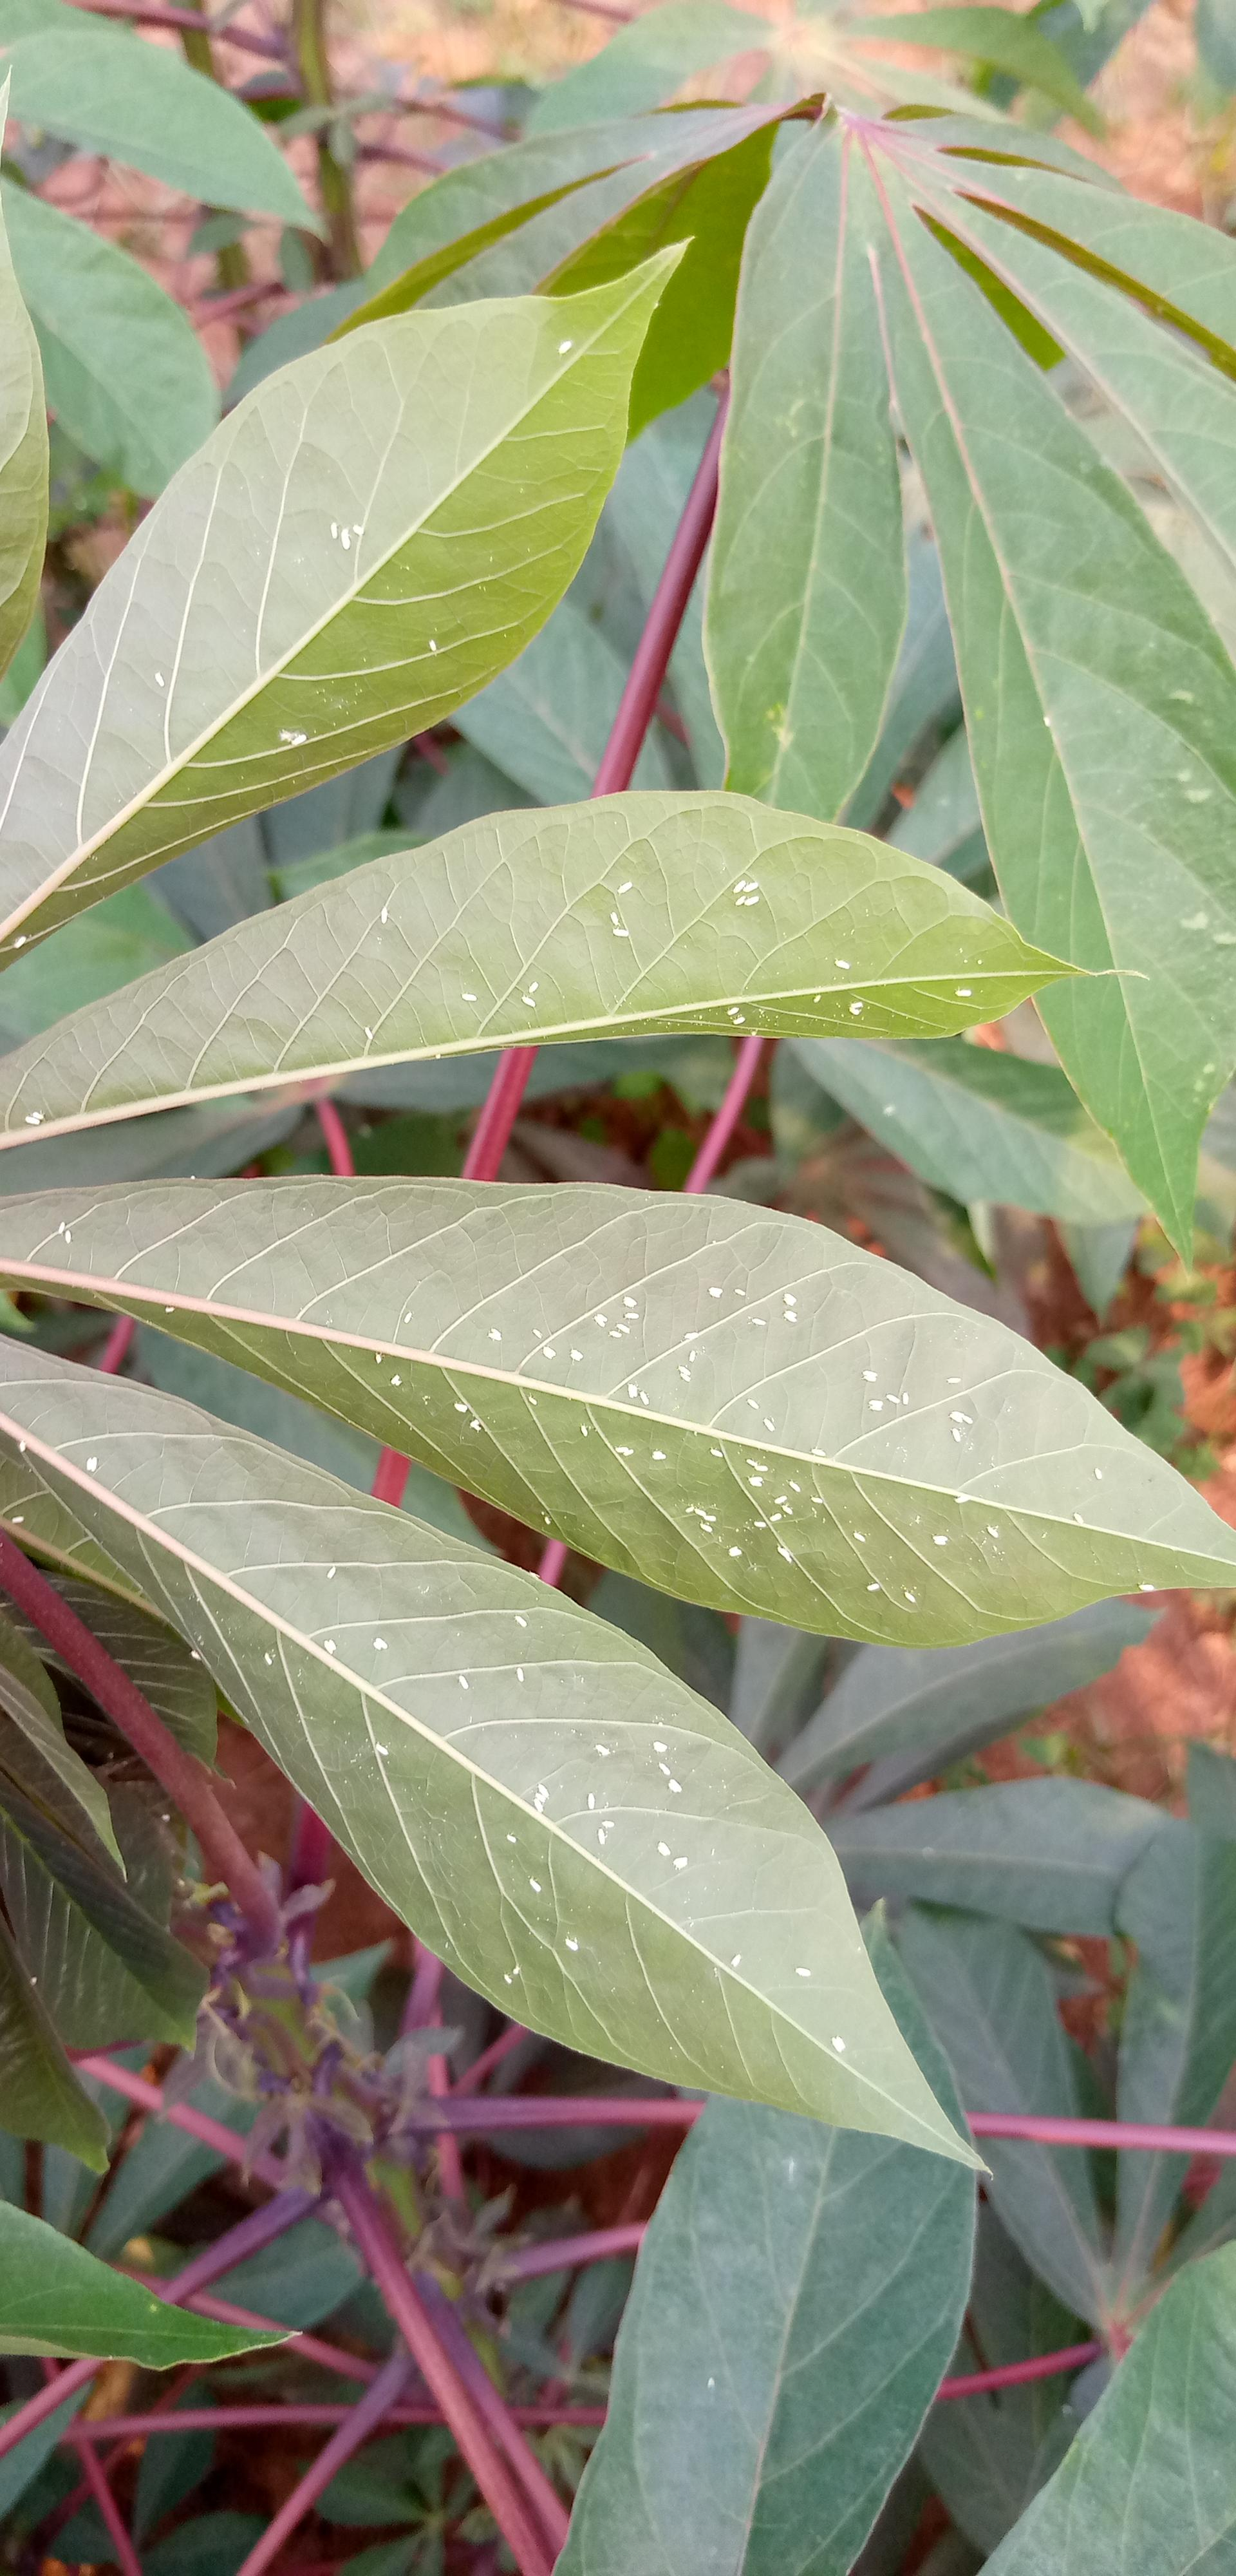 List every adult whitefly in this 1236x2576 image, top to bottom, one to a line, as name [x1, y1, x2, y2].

whitefly [556, 337, 575, 357]
whitefly [327, 518, 339, 542]
whitefly [351, 522, 366, 538]
whitefly [339, 525, 352, 553]
whitefly [426, 636, 438, 654]
whitefly [152, 669, 166, 688]
whitefly [1040, 714, 1056, 732]
whitefly [289, 733, 308, 748]
whitefly [614, 876, 634, 896]
whitefly [732, 878, 747, 895]
whitefly [744, 880, 760, 895]
whitefly [744, 894, 762, 908]
whitefly [735, 895, 745, 910]
whitefly [379, 902, 391, 925]
whitefly [608, 909, 622, 927]
whitefly [610, 927, 630, 939]
whitefly [11, 931, 30, 950]
whitefly [830, 956, 854, 973]
whitefly [526, 980, 541, 995]
whitefly [950, 986, 975, 999]
whitefly [459, 991, 478, 1004]
whitefly [810, 992, 823, 1005]
whitefly [520, 994, 537, 1010]
whitefly [846, 1001, 864, 1009]
whitefly [724, 1005, 743, 1016]
whitefly [847, 1007, 861, 1017]
whitefly [730, 1016, 747, 1027]
whitefly [362, 1025, 376, 1042]
whitefly [881, 1103, 897, 1121]
whitefly [31, 1110, 44, 1120]
whitefly [24, 1116, 41, 1126]
whitefly [57, 1218, 64, 1235]
whitefly [64, 1227, 72, 1246]
whitefly [707, 1286, 724, 1294]
whitefly [733, 1287, 746, 1297]
whitefly [709, 1291, 720, 1299]
whitefly [783, 1293, 797, 1303]
whitefly [624, 1296, 638, 1306]
whitefly [783, 1297, 794, 1307]
whitefly [624, 1300, 635, 1309]
whitefly [162, 1303, 176, 1316]
whitefly [402, 1308, 413, 1326]
whitefly [784, 1310, 797, 1318]
whitefly [623, 1311, 641, 1321]
whitefly [597, 1313, 608, 1323]
whitefly [783, 1313, 798, 1323]
whitefly [594, 1315, 606, 1328]
whitefly [750, 1316, 767, 1327]
whitefly [616, 1322, 631, 1335]
whitefly [530, 1325, 543, 1341]
whitefly [489, 1327, 501, 1334]
whitefly [607, 1330, 623, 1339]
whitefly [683, 1331, 701, 1341]
whitefly [486, 1332, 503, 1342]
whitefly [543, 1346, 557, 1358]
whitefly [571, 1349, 584, 1359]
whitefly [688, 1349, 697, 1363]
whitefly [543, 1350, 552, 1359]
whitefly [371, 1350, 386, 1366]
whitefly [570, 1353, 581, 1361]
whitefly [677, 1365, 691, 1376]
whitefly [861, 1368, 878, 1376]
whitefly [389, 1373, 400, 1388]
whitefly [680, 1373, 691, 1383]
whitefly [945, 1374, 962, 1385]
whitefly [863, 1376, 877, 1382]
whitefly [395, 1379, 404, 1387]
whitefly [628, 1383, 633, 1399]
whitefly [633, 1384, 639, 1397]
whitefly [639, 1390, 651, 1407]
whitefly [901, 1390, 912, 1406]
whitefly [526, 1392, 539, 1411]
whitefly [885, 1393, 901, 1405]
whitefly [745, 1396, 762, 1410]
whitefly [867, 1398, 885, 1406]
whitefly [453, 1401, 469, 1414]
whitefly [868, 1405, 883, 1412]
whitefly [951, 1410, 964, 1417]
whitefly [949, 1414, 963, 1423]
whitefly [963, 1414, 974, 1425]
whitefly [762, 1416, 776, 1432]
whitefly [468, 1417, 484, 1434]
whitefly [579, 1424, 590, 1439]
whitefly [951, 1426, 962, 1443]
whitefly [17, 1439, 28, 1453]
whitefly [615, 1446, 629, 1452]
whitefly [709, 1447, 724, 1459]
whitefly [810, 1447, 827, 1458]
whitefly [624, 1448, 635, 1457]
whitefly [651, 1450, 663, 1455]
whitefly [651, 1455, 667, 1460]
whitefly [86, 1457, 91, 1473]
whitefly [91, 1457, 98, 1473]
whitefly [745, 1458, 758, 1467]
whitefly [754, 1465, 769, 1472]
whitefly [1093, 1468, 1103, 1481]
whitefly [747, 1475, 763, 1482]
whitefly [789, 1480, 801, 1493]
whitefly [750, 1481, 764, 1488]
whitefly [773, 1493, 787, 1504]
whitefly [952, 1494, 973, 1504]
whitefly [810, 1495, 824, 1505]
whitefly [685, 1504, 695, 1515]
whitefly [781, 1504, 795, 1515]
whitefly [694, 1508, 707, 1516]
whitefly [769, 1511, 782, 1522]
whitefly [1072, 1512, 1085, 1524]
whitefly [10, 1513, 26, 1525]
whitefly [543, 1514, 552, 1525]
whitefly [703, 1515, 718, 1522]
whitefly [751, 1520, 767, 1528]
whitefly [697, 1522, 715, 1534]
whitefly [986, 1524, 1001, 1539]
whitefly [852, 1531, 867, 1544]
whitefly [930, 1533, 949, 1541]
whitefly [933, 1540, 948, 1547]
whitefly [776, 1545, 792, 1562]
whitefly [729, 1546, 740, 1553]
whitefly [729, 1550, 742, 1558]
whitefly [325, 1564, 337, 1580]
whitefly [864, 1582, 883, 1592]
whitefly [1135, 1582, 1157, 1591]
whitefly [902, 1589, 919, 1605]
whitefly [513, 1613, 529, 1629]
whitefly [375, 1637, 389, 1649]
whitefly [323, 1639, 333, 1655]
whitefly [329, 1639, 337, 1651]
whitefly [373, 1641, 381, 1651]
whitefly [189, 1649, 201, 1661]
whitefly [263, 1652, 274, 1667]
whitefly [515, 1666, 525, 1683]
whitefly [457, 1673, 473, 1691]
whitefly [653, 1741, 668, 1750]
whitefly [375, 1741, 391, 1757]
whitefly [594, 1742, 613, 1757]
whitefly [654, 1746, 666, 1754]
whitefly [658, 1761, 671, 1776]
whitefly [670, 1779, 682, 1792]
whitefly [538, 1783, 550, 1798]
whitefly [668, 1783, 677, 1793]
whitefly [534, 1792, 546, 1803]
whitefly [586, 1792, 597, 1810]
whitefly [534, 1798, 545, 1814]
whitefly [160, 1812, 171, 1824]
whitefly [600, 1819, 616, 1828]
whitefly [597, 1827, 607, 1846]
whitefly [505, 1833, 519, 1844]
whitefly [659, 1841, 671, 1855]
whitefly [657, 1846, 667, 1856]
whitefly [674, 1855, 688, 1864]
whitefly [676, 1861, 688, 1870]
whitefly [176, 1877, 189, 1891]
whitefly [527, 1877, 545, 1895]
whitefly [563, 1937, 580, 1952]
whitefly [729, 1953, 742, 1967]
whitefly [511, 1963, 521, 1975]
whitefly [795, 1967, 813, 1978]
whitefly [503, 1973, 513, 1985]
whitefly [28, 1974, 41, 1987]
whitefly [836, 2036, 845, 2049]
whitefly [832, 2036, 843, 2053]
whitefly [706, 2376, 716, 2389]